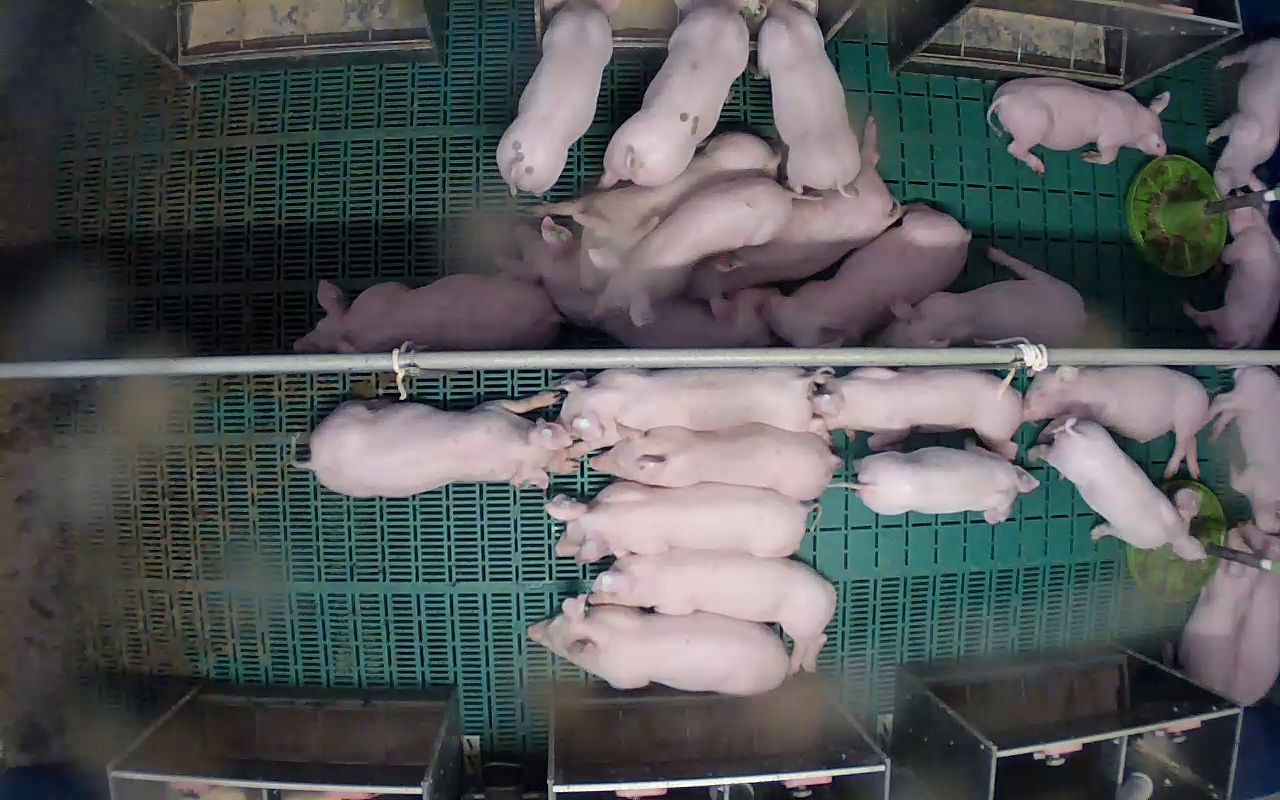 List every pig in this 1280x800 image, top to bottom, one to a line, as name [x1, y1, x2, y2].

pig [496, 0, 619, 198]
pig [598, 0, 750, 194]
pig [748, 0, 862, 199]
pig [1203, 38, 1279, 197]
pig [989, 78, 1169, 173]
pig [686, 117, 902, 322]
pig [529, 132, 781, 292]
pig [584, 177, 825, 327]
pig [1178, 191, 1278, 351]
pig [756, 200, 974, 349]
pig [496, 215, 785, 349]
pig [871, 248, 1090, 350]
pig [290, 273, 560, 352]
pig [553, 365, 838, 458]
pig [1206, 365, 1278, 535]
pig [1023, 366, 1209, 480]
pig [807, 368, 1024, 462]
pig [288, 387, 579, 499]
pig [1028, 413, 1207, 563]
pig [588, 419, 841, 502]
pig [828, 438, 1040, 524]
pig [543, 480, 822, 567]
pig [1234, 519, 1276, 710]
pig [1160, 526, 1262, 696]
pig [590, 549, 836, 675]
pig [529, 596, 790, 697]